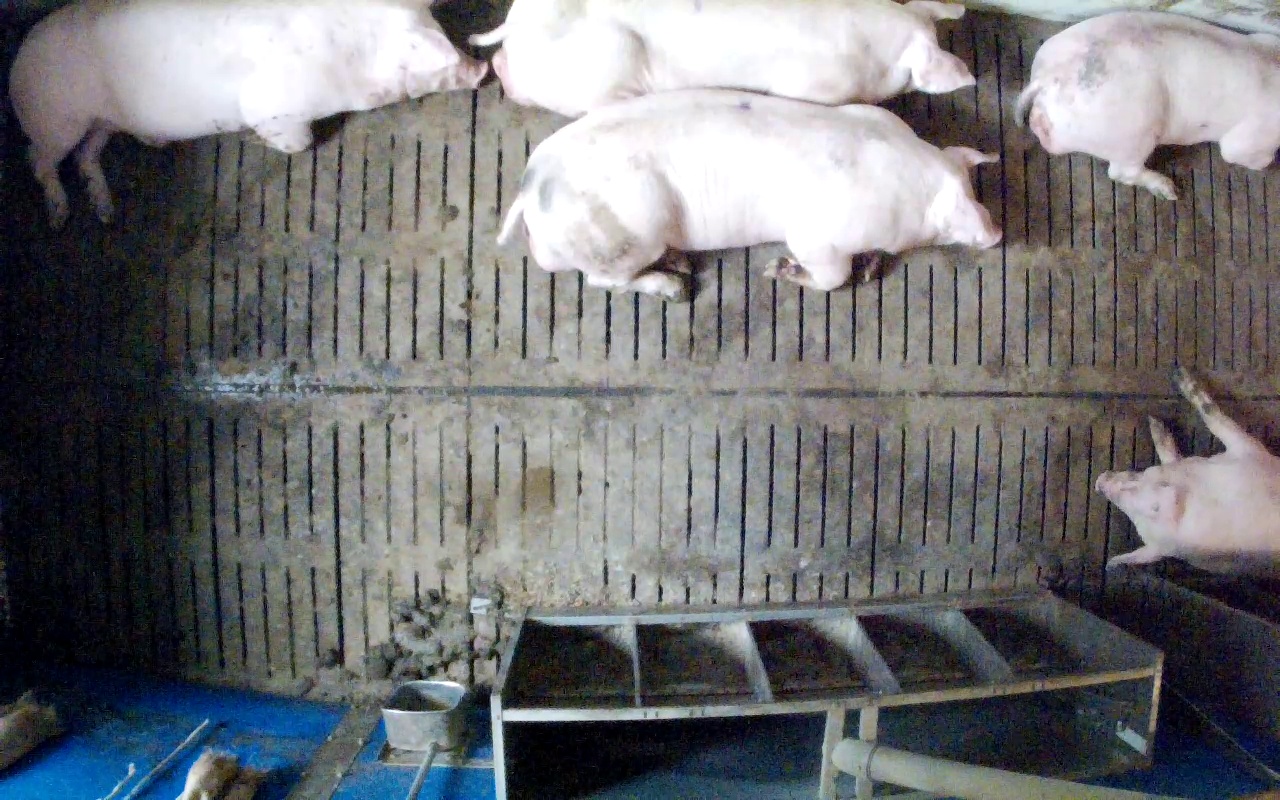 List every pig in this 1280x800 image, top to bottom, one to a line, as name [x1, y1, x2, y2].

pig [12, 0, 489, 228]
pig [464, 0, 980, 115]
pig [1012, 11, 1279, 195]
pig [498, 90, 1002, 301]
pig [1091, 363, 1279, 584]